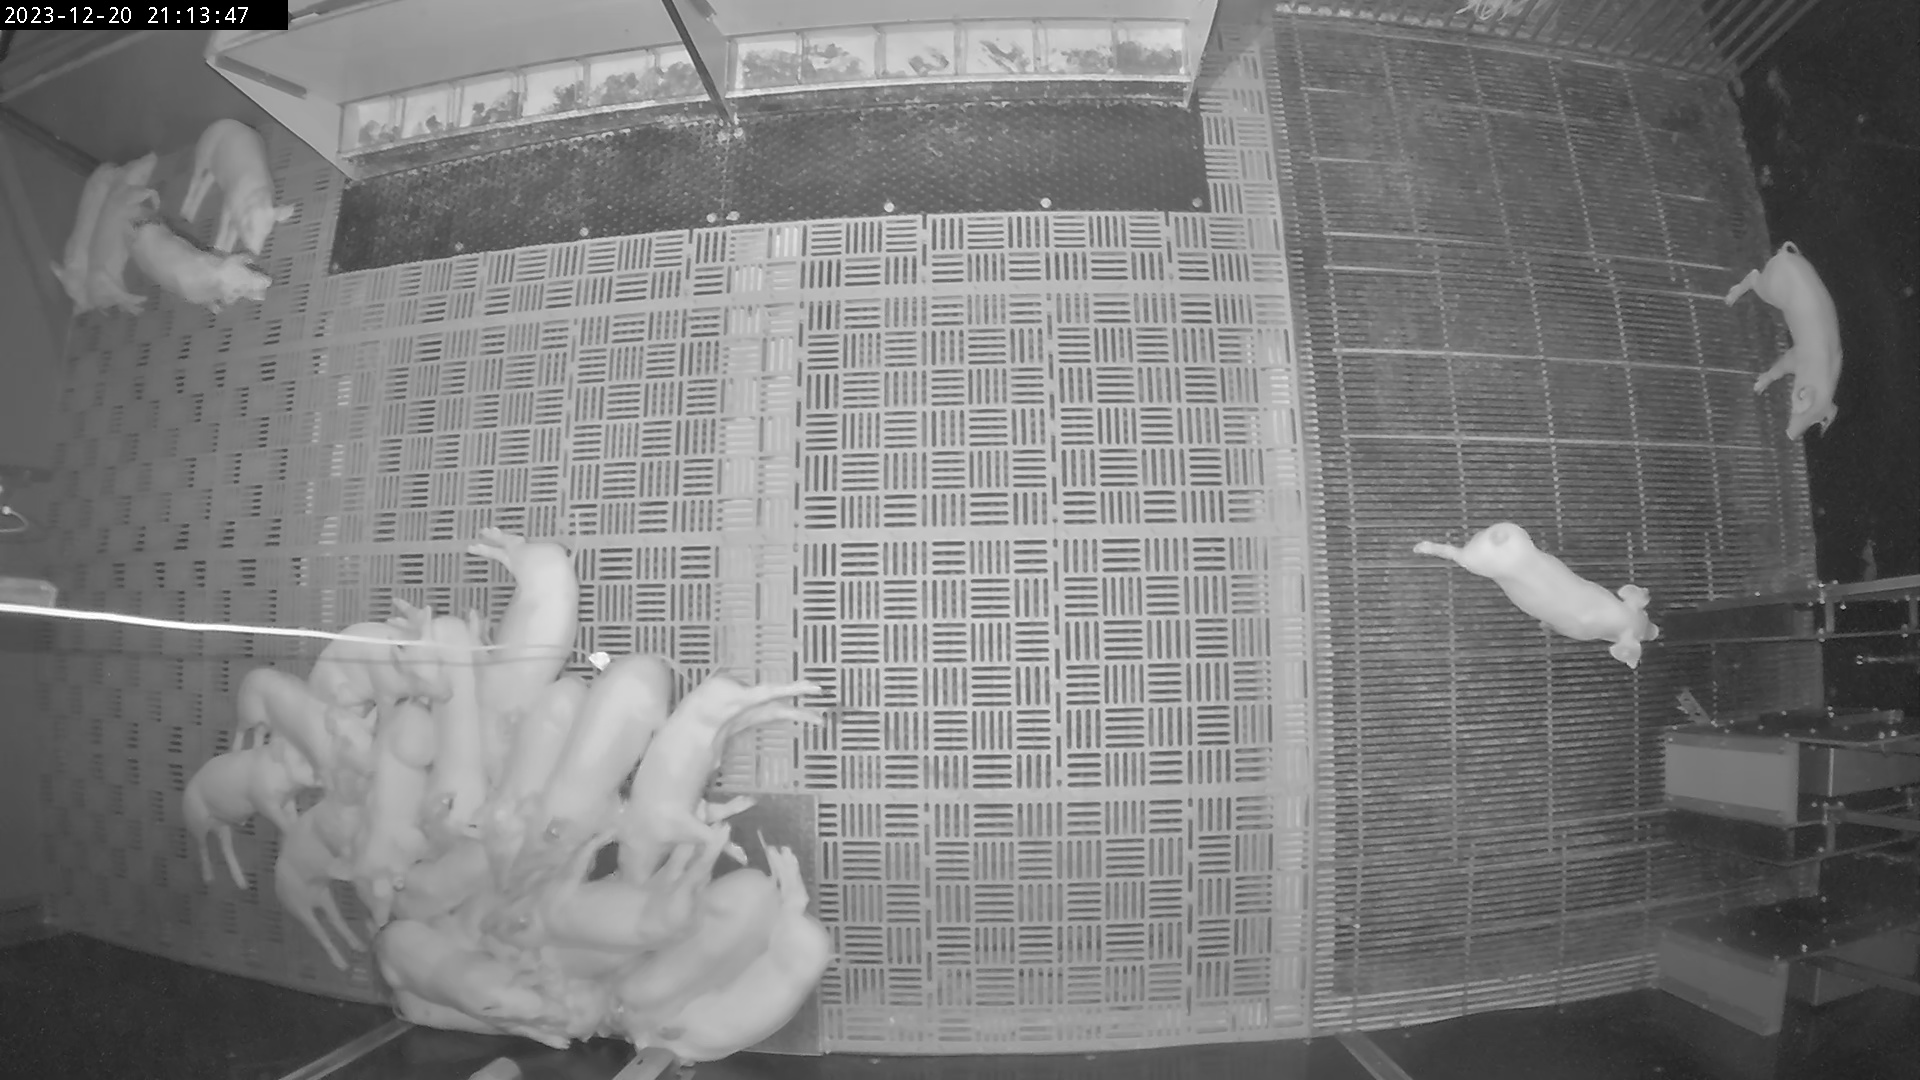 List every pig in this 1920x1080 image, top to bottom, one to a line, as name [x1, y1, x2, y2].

pig [181, 118, 293, 257]
pig [83, 154, 161, 315]
pig [48, 158, 121, 314]
pig [125, 222, 273, 315]
pig [1724, 242, 1847, 446]
pig [465, 510, 580, 789]
pig [1416, 520, 1662, 668]
pig [384, 595, 488, 863]
pig [306, 606, 453, 736]
pig [510, 653, 690, 897]
pig [613, 660, 829, 890]
pig [230, 667, 380, 781]
pig [465, 674, 587, 896]
pig [324, 698, 439, 927]
pig [180, 732, 324, 890]
pig [273, 765, 370, 972]
pig [476, 799, 731, 953]
pig [391, 837, 497, 922]
pig [622, 844, 831, 1067]
pig [593, 868, 782, 1050]
pig [452, 893, 560, 988]
pig [374, 922, 571, 1049]
pig [558, 946, 646, 981]
pig [390, 966, 628, 1043]